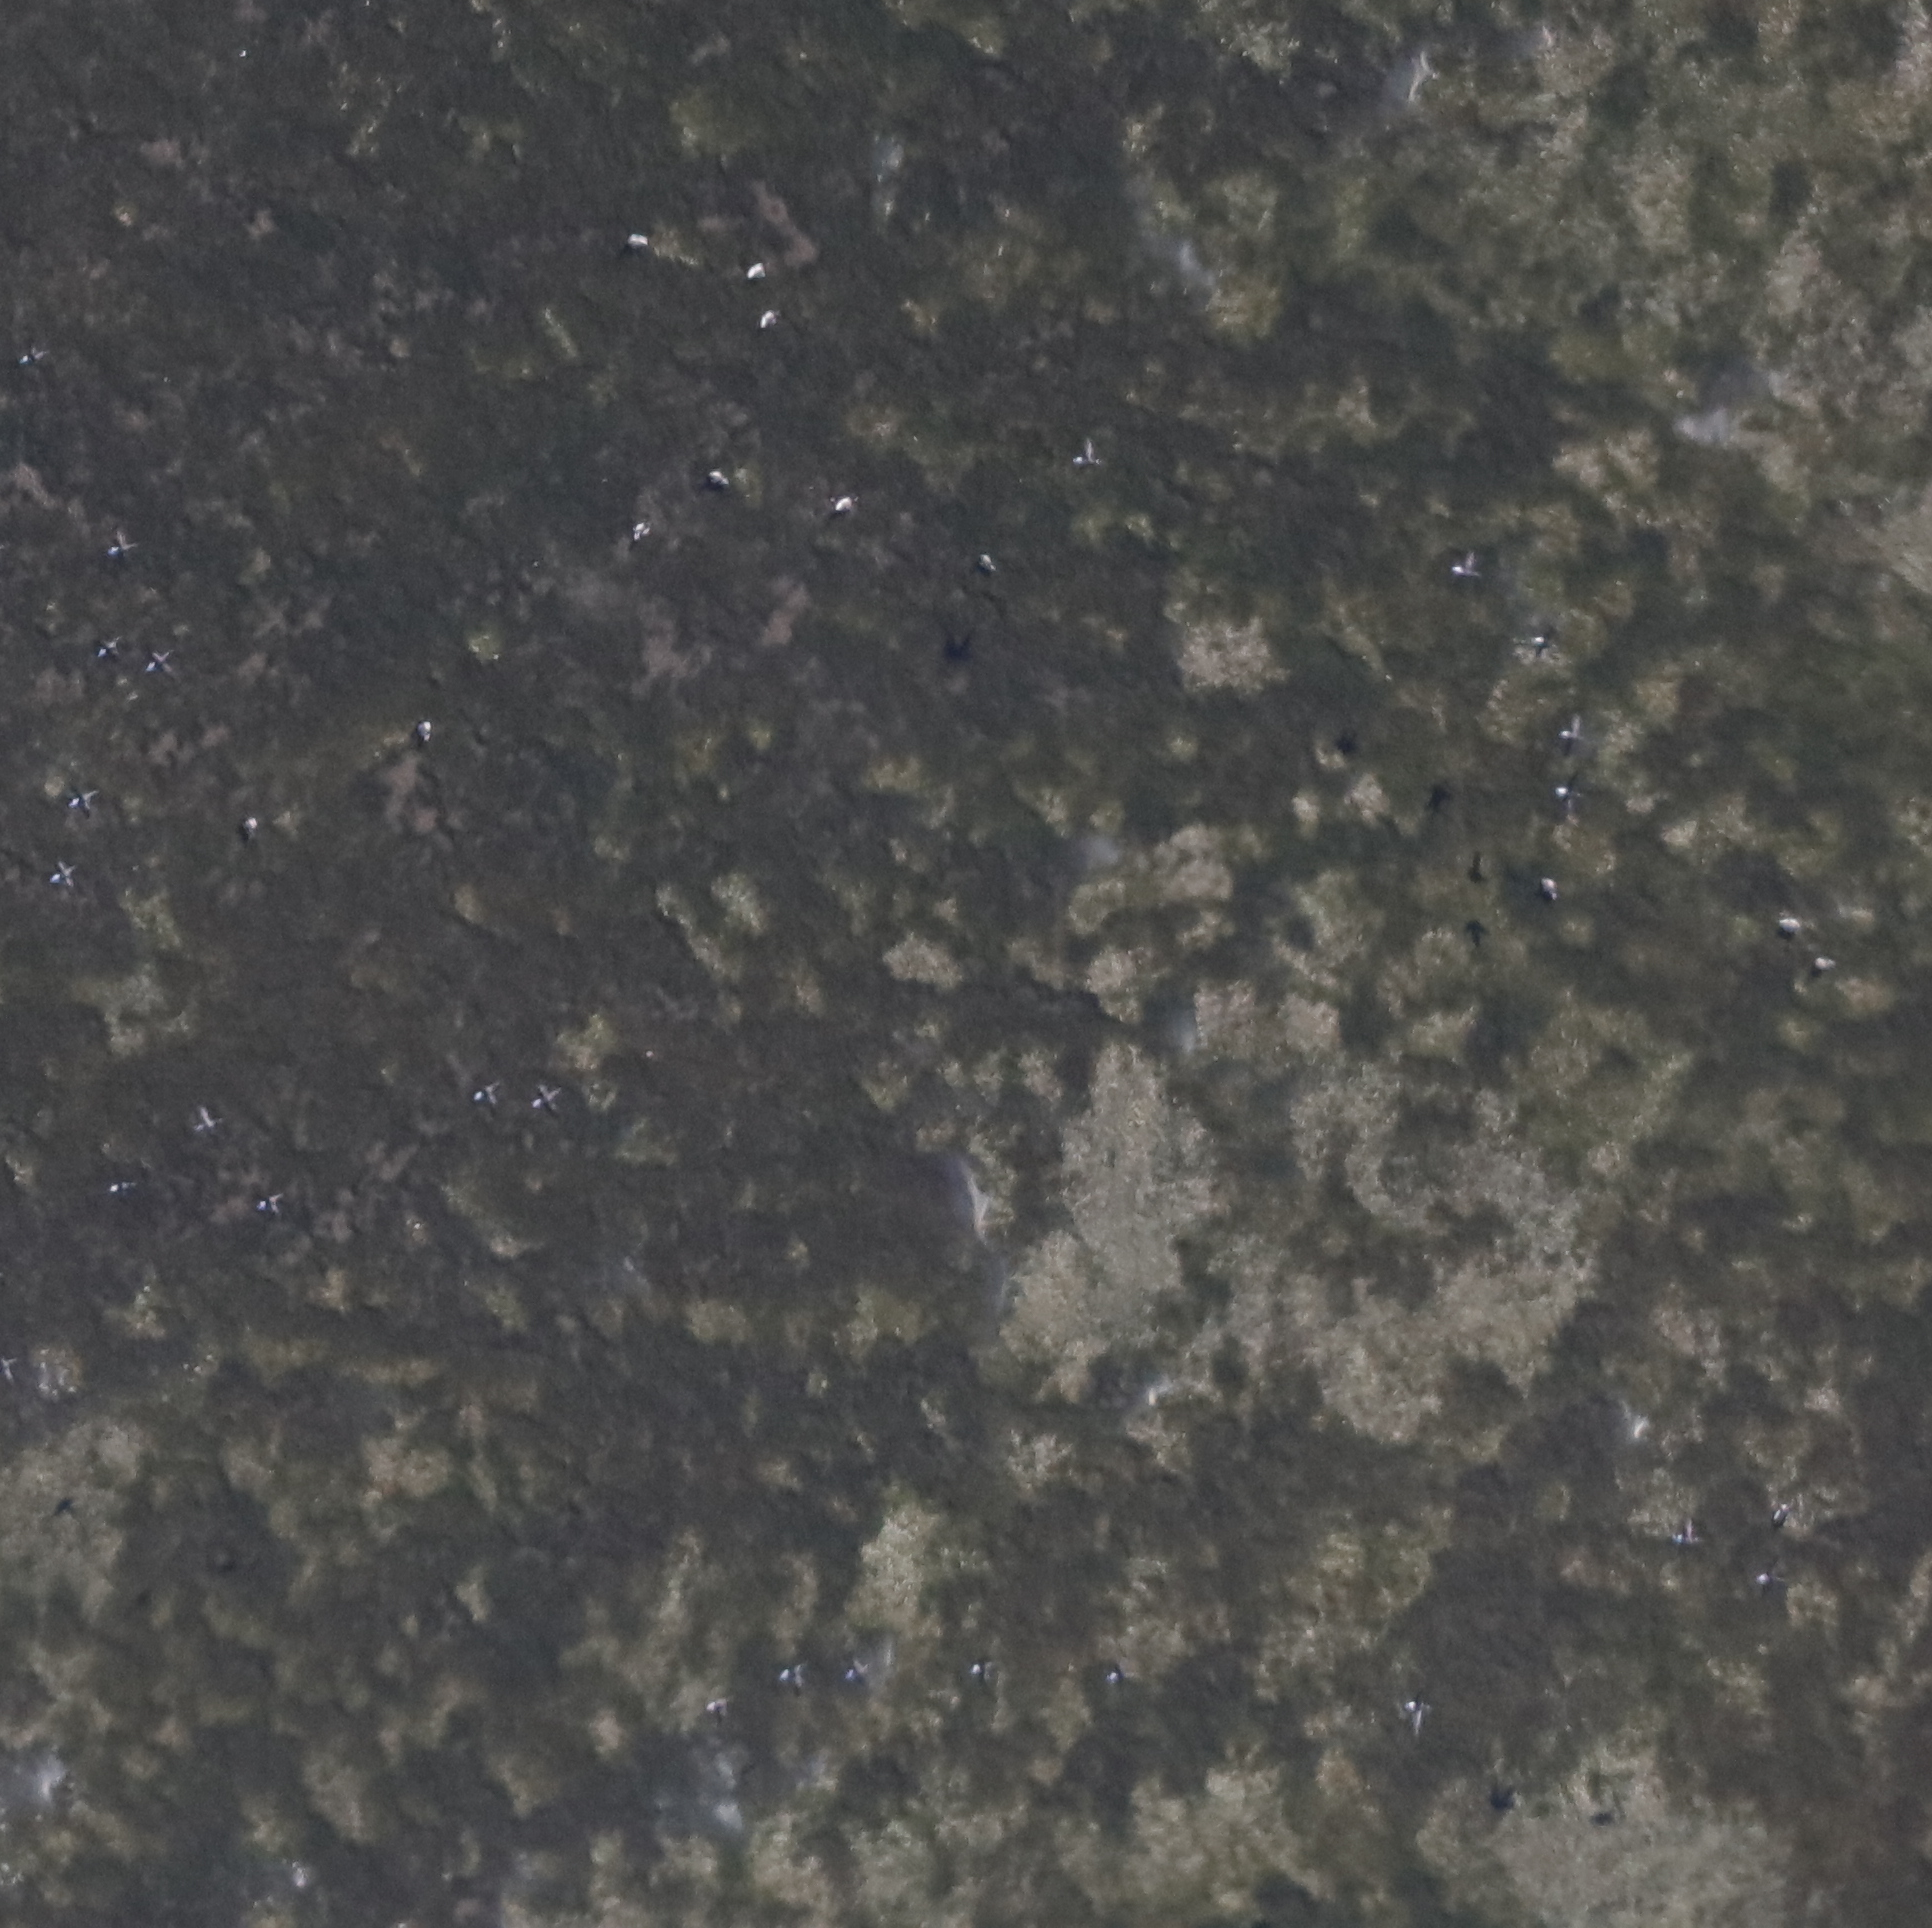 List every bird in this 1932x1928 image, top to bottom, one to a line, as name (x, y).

brant (634, 239)
brant (759, 274)
brant (766, 321)
brant (35, 357)
brant (1091, 461)
brant (719, 480)
brant (844, 503)
brant (643, 529)
brant (123, 539)
brant (993, 562)
brant (1466, 569)
brant (107, 647)
brant (1538, 648)
brant (166, 666)
brant (433, 729)
brant (1573, 735)
brant (1563, 799)
brant (82, 804)
brant (247, 829)
brant (1548, 882)
brant (60, 885)
brant (1795, 925)
brant (1830, 962)
brant (480, 1090)
brant (541, 1101)
brant (204, 1129)
brant (120, 1187)
brant (275, 1204)
brant (1, 1372)
brant (1783, 1516)
brant (1686, 1538)
brant (1771, 1580)
brant (979, 1665)
brant (856, 1671)
brant (786, 1673)
brant (1116, 1675)
brant (716, 1703)
brant (1417, 1706)